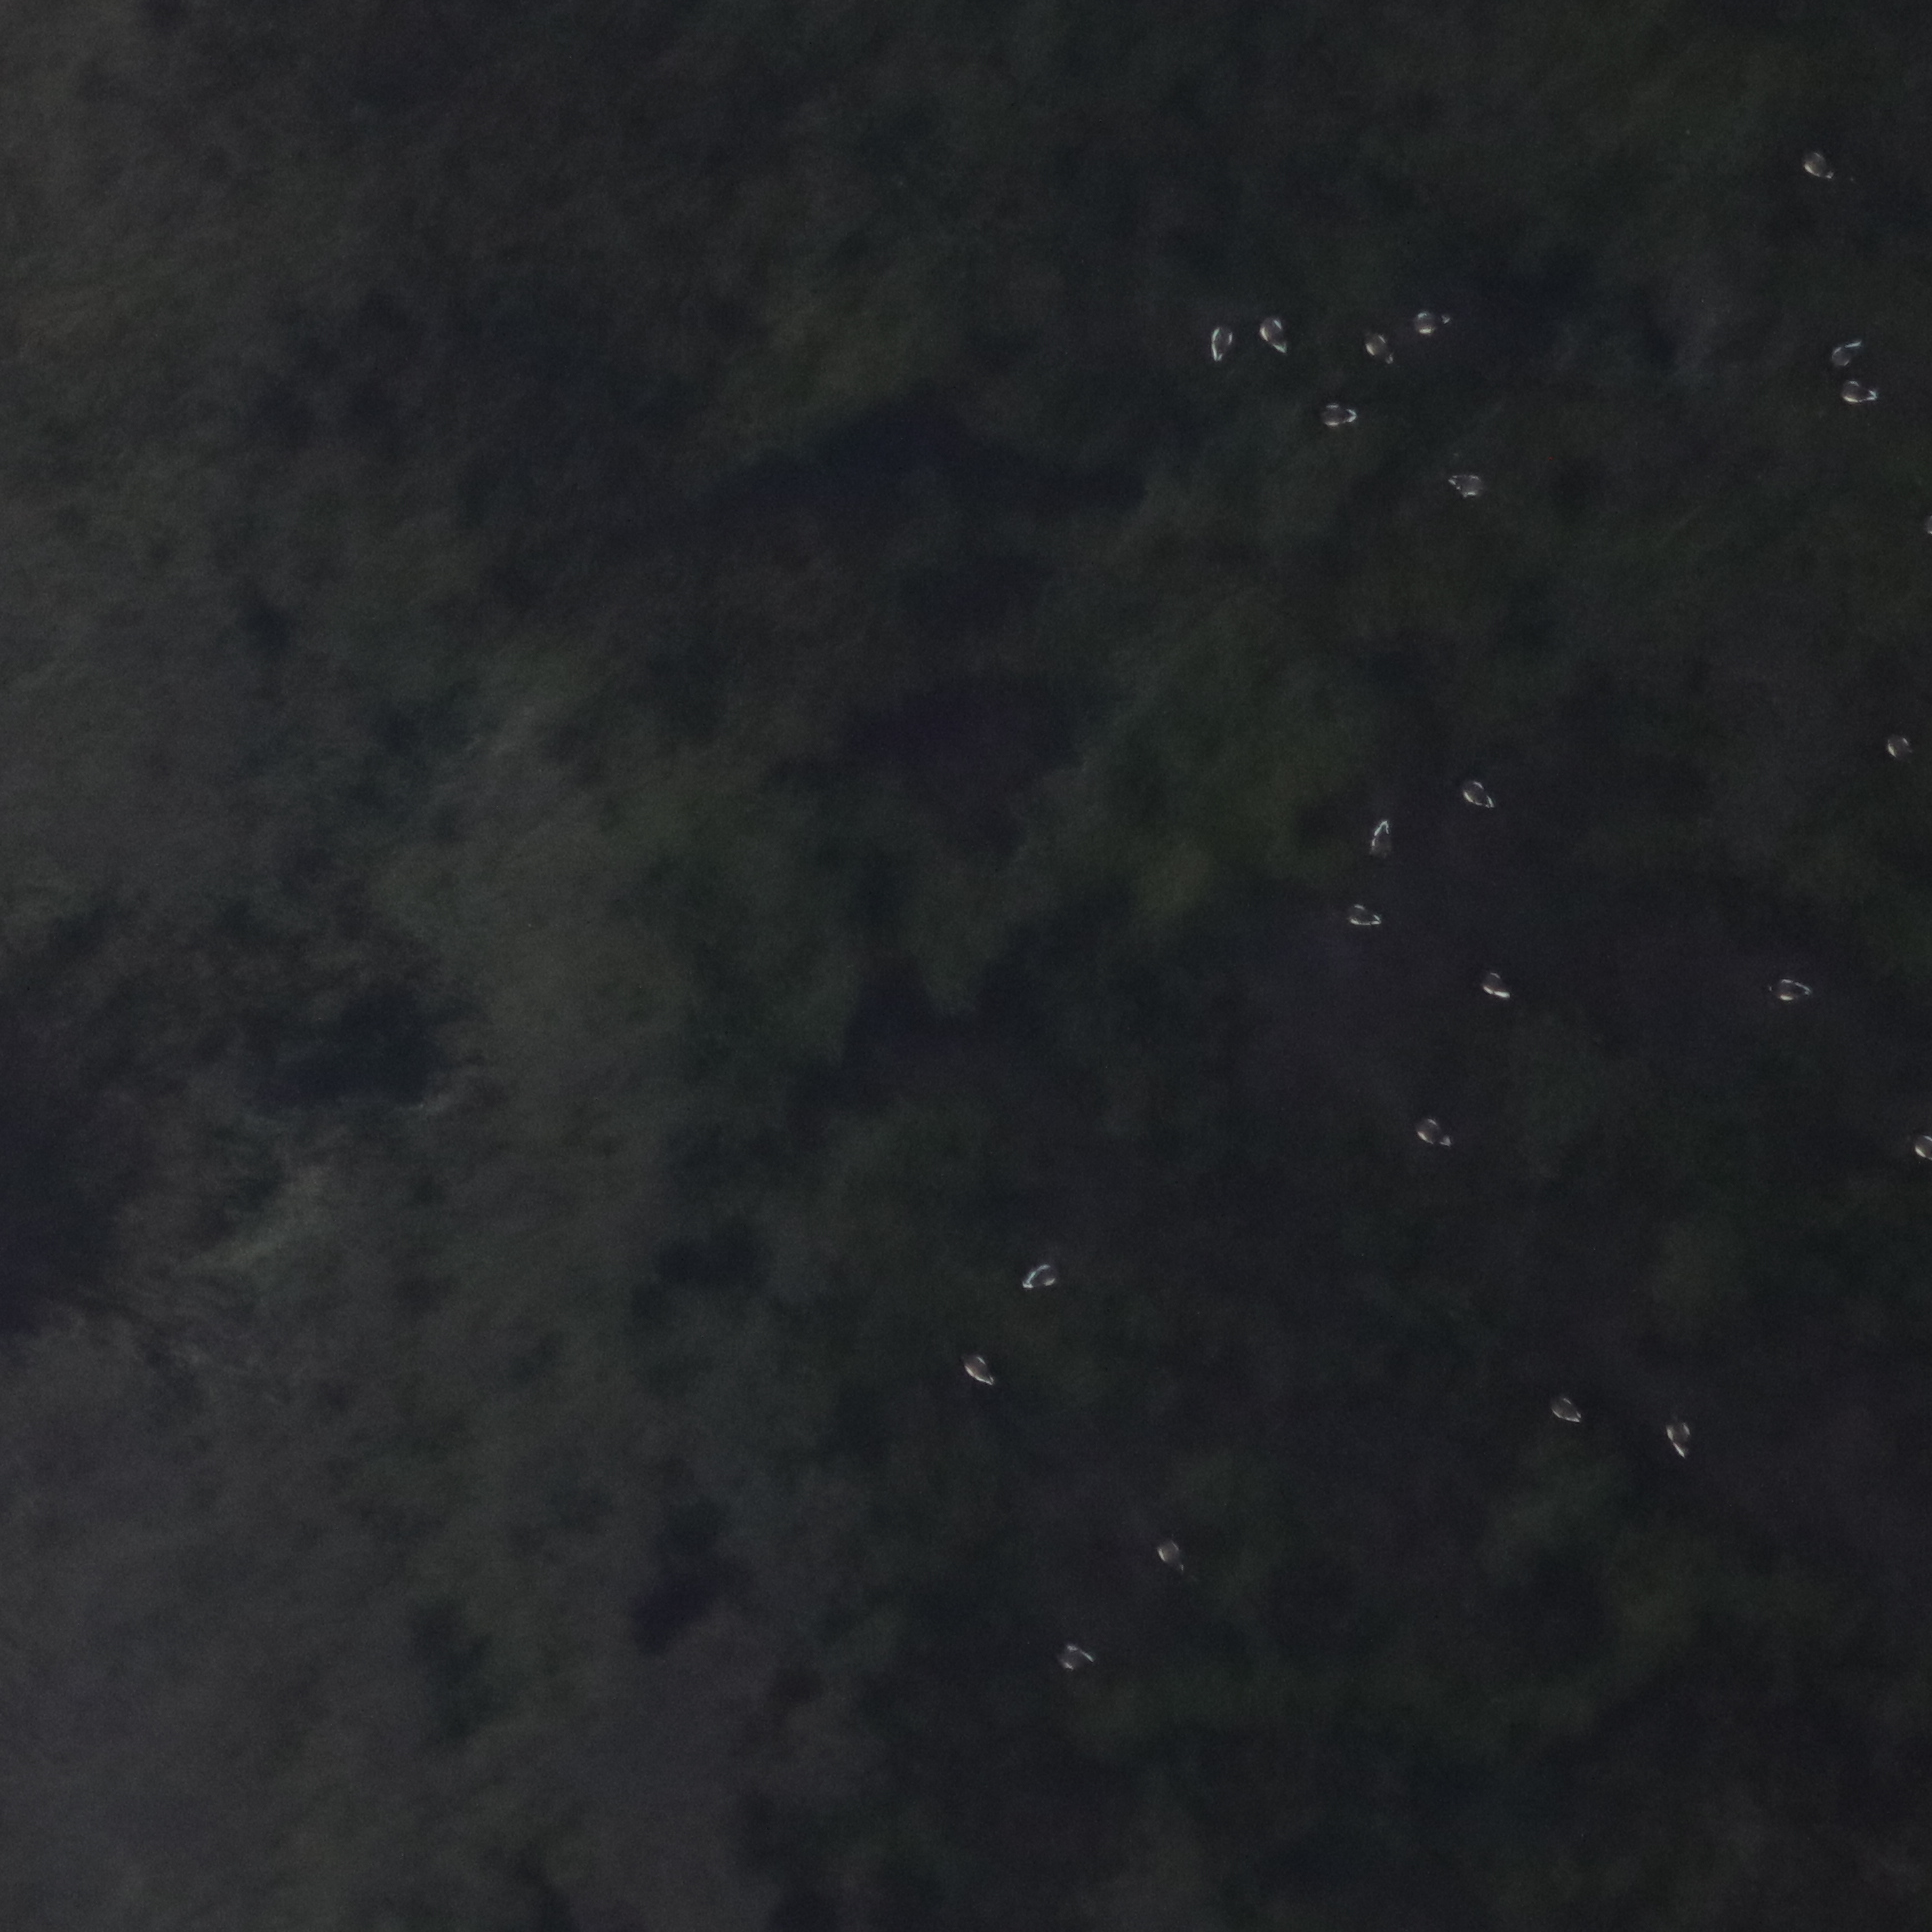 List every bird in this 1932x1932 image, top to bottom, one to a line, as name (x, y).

brant (1818, 163)
brant (1427, 321)
brant (1274, 333)
brant (1221, 341)
brant (1376, 346)
brant (1837, 347)
brant (1856, 392)
brant (1336, 415)
brant (1470, 483)
brant (1897, 745)
brant (1477, 793)
brant (1377, 844)
brant (1361, 915)
brant (1492, 983)
brant (1789, 991)
brant (1430, 1131)
brant (1926, 1149)
brant (1043, 1277)
brant (978, 1369)
brant (1565, 1407)
brant (1681, 1435)
brant (1171, 1552)
brant (1072, 1658)